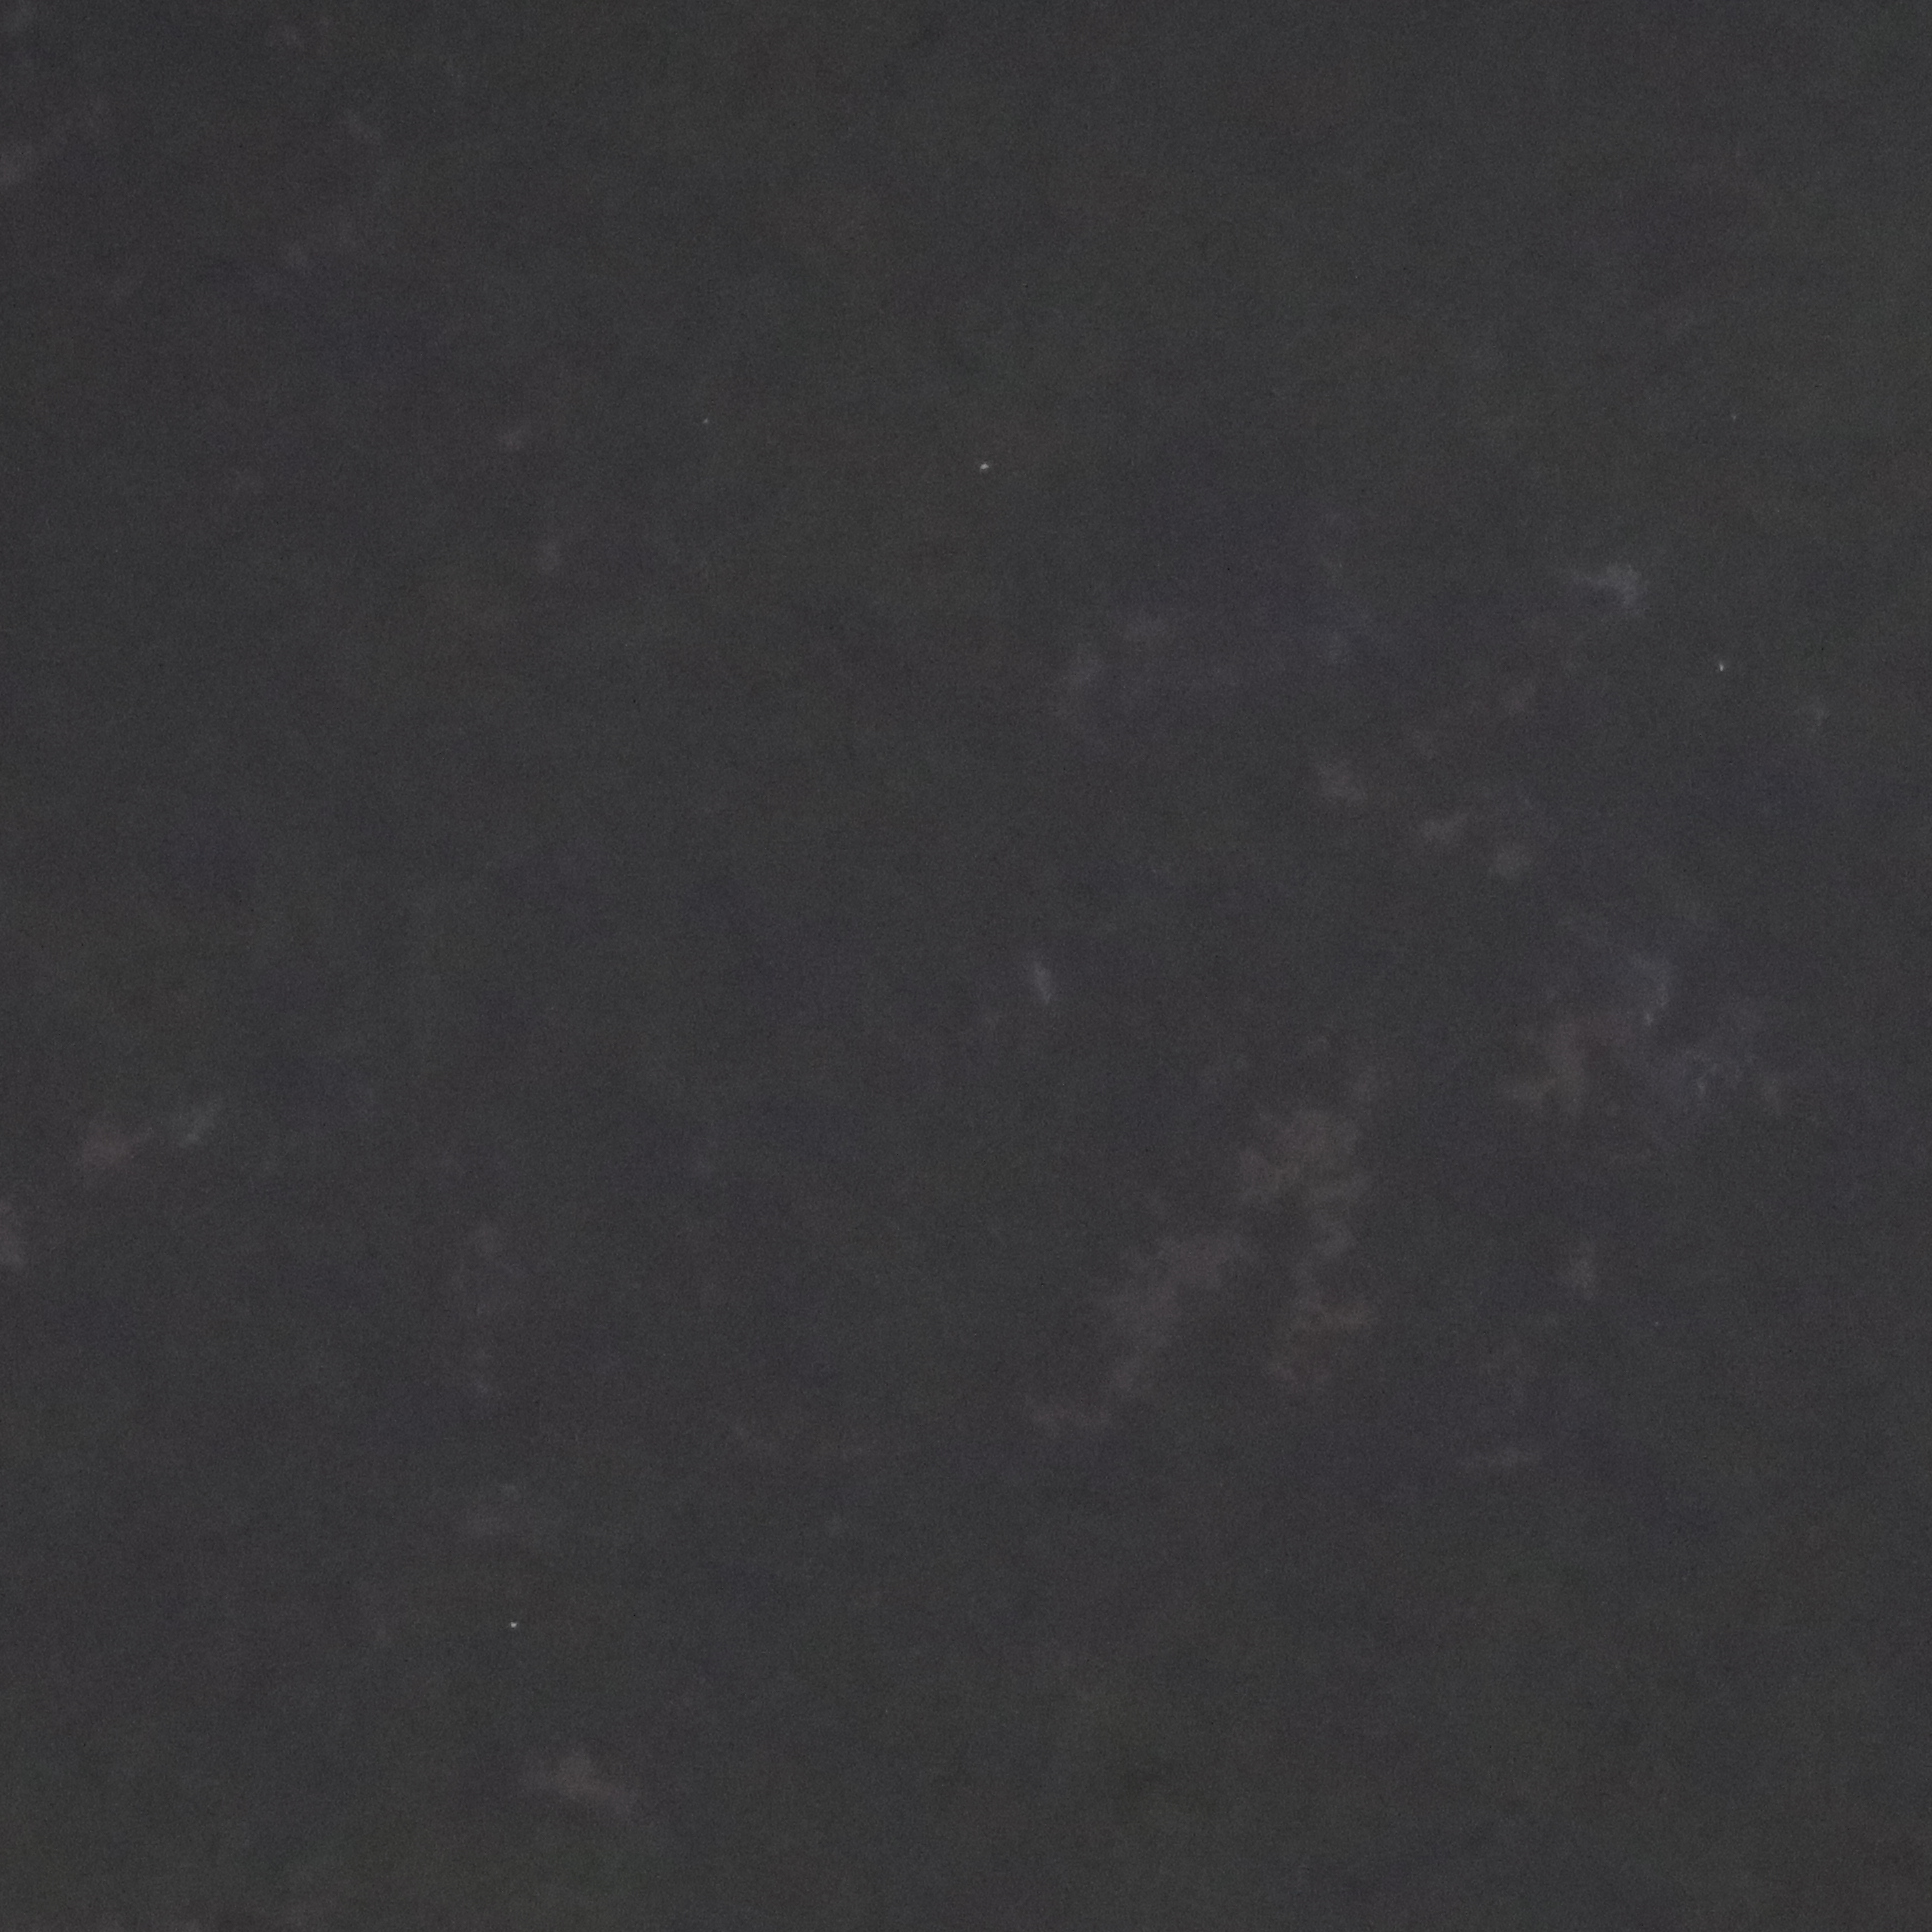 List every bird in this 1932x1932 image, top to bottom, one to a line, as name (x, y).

None